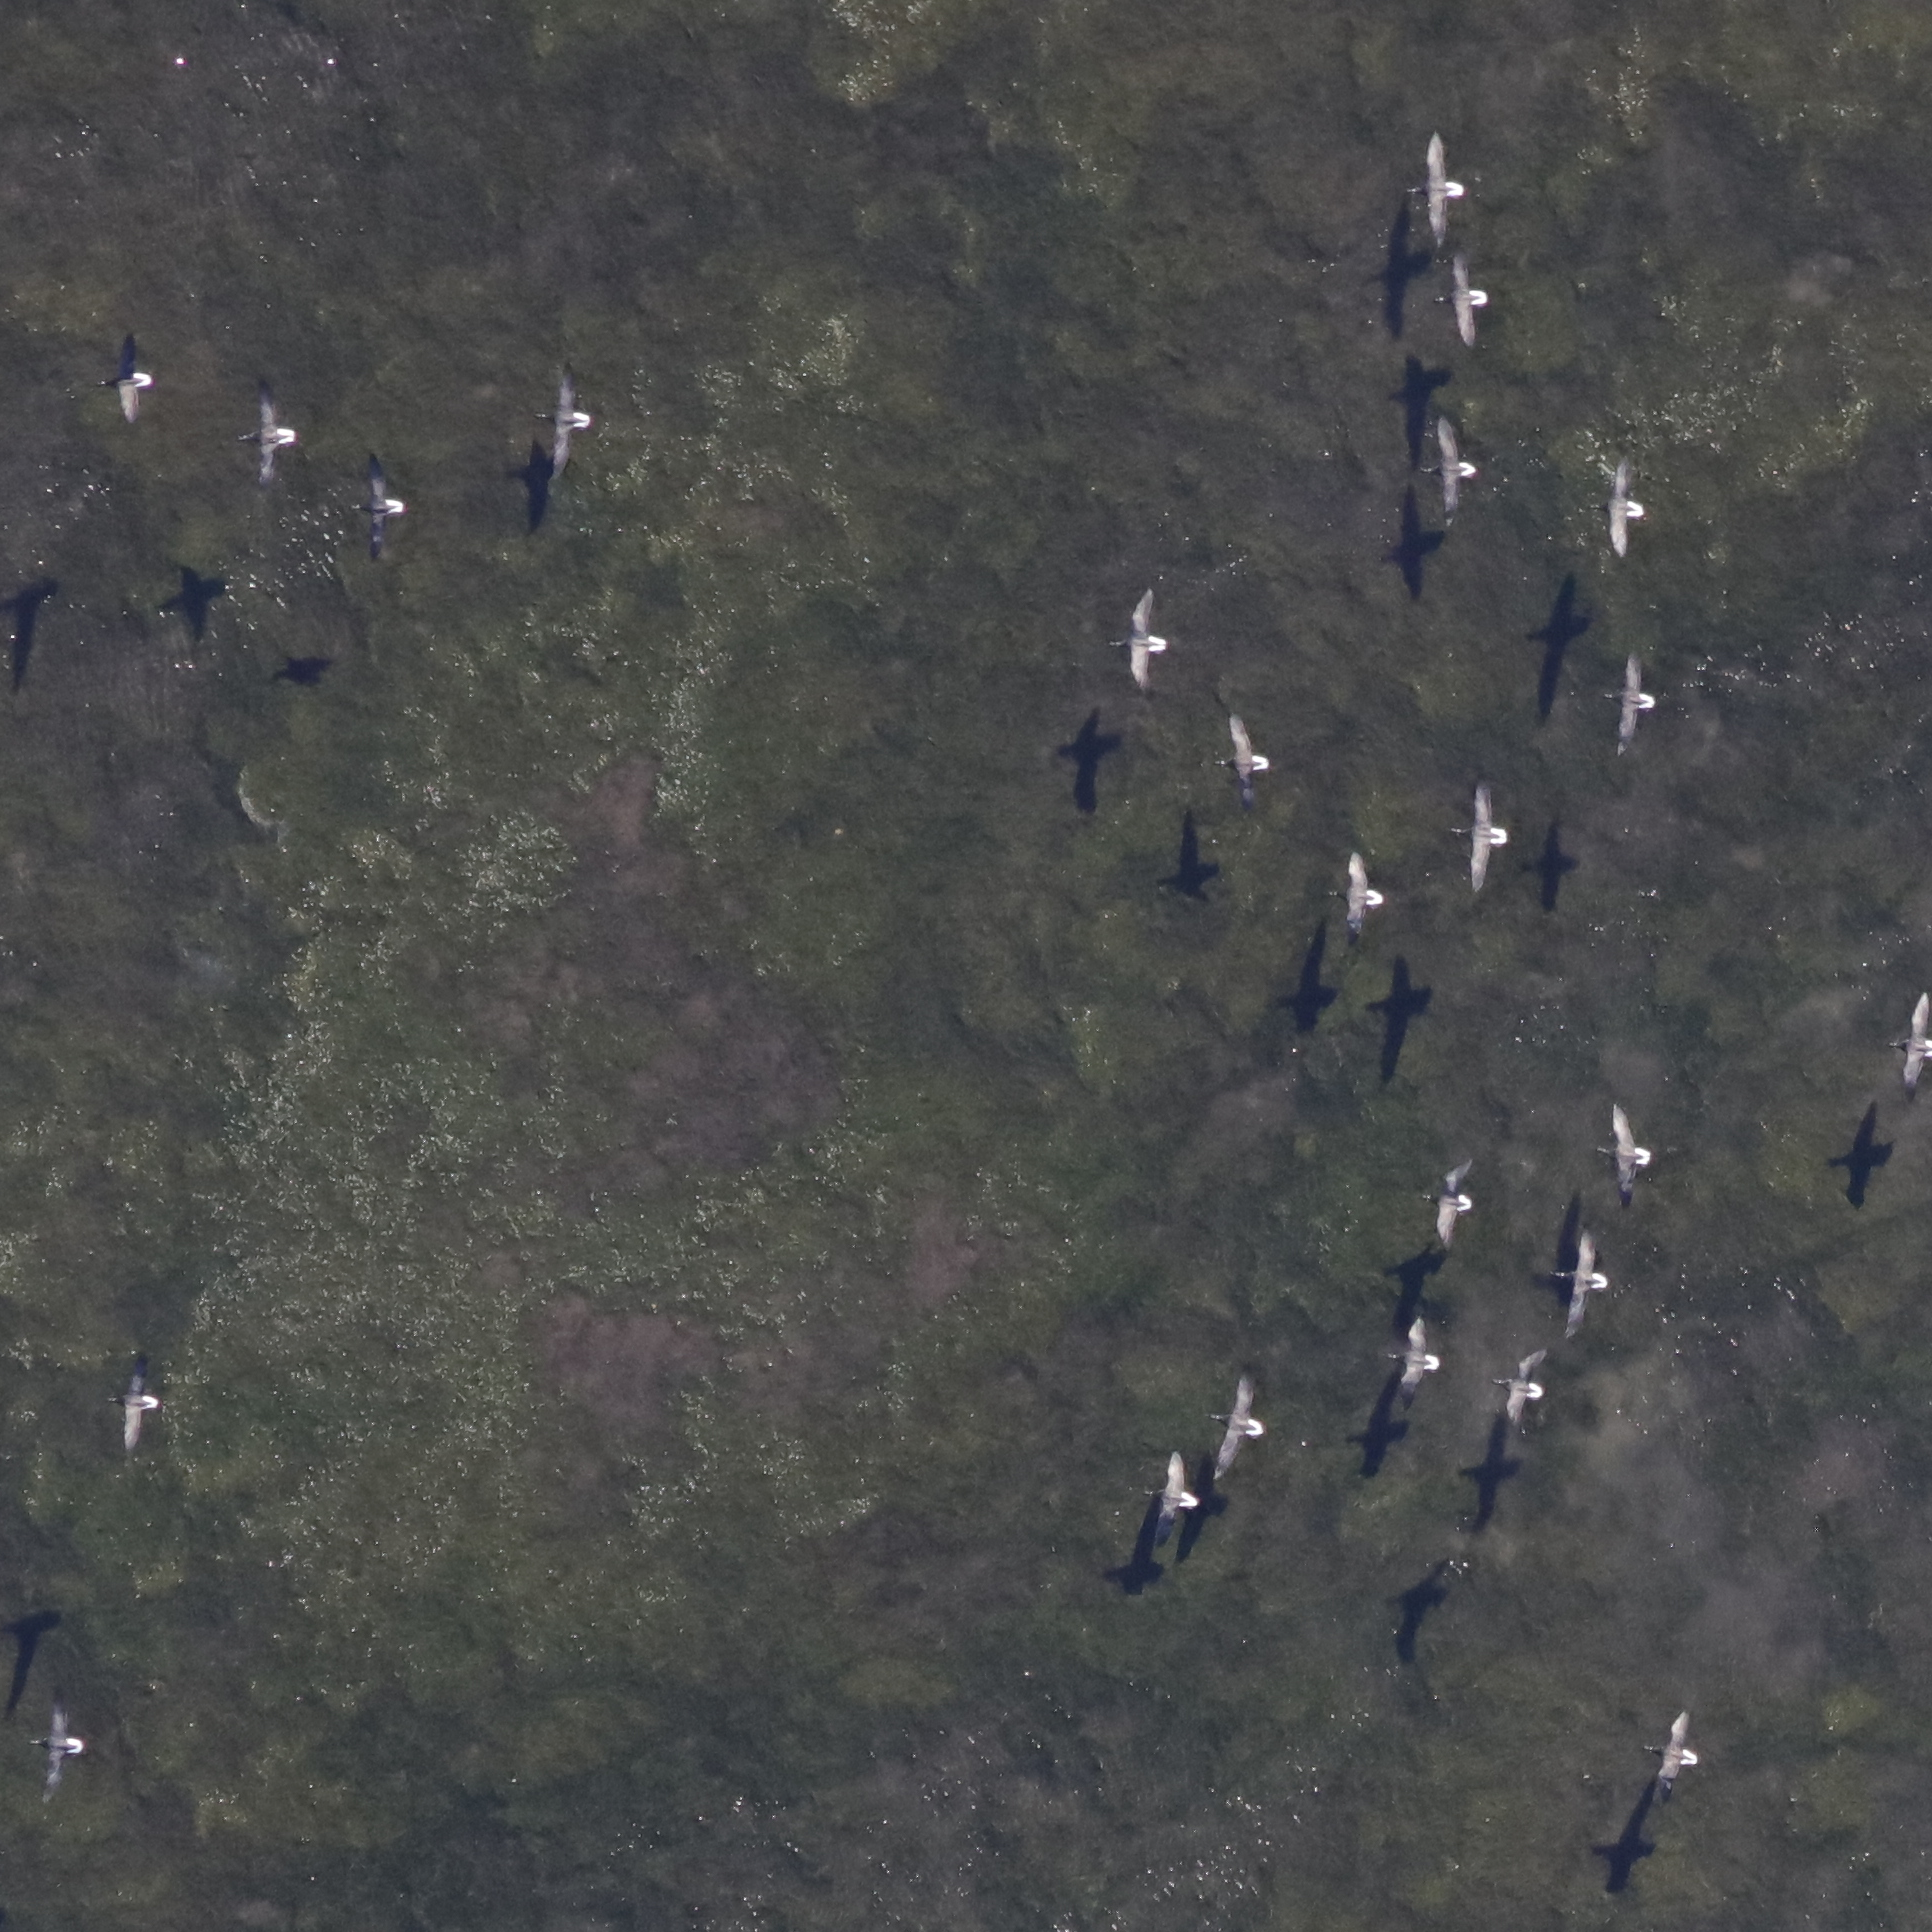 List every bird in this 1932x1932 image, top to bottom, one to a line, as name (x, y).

brant (1437, 193)
brant (1467, 299)
brant (131, 392)
brant (565, 417)
brant (273, 437)
brant (1453, 469)
brant (1621, 506)
brant (380, 511)
brant (1140, 645)
brant (1644, 709)
brant (1248, 775)
brant (1481, 832)
brant (1355, 905)
brant (1929, 1048)
brant (1630, 1145)
brant (1462, 1210)
brant (1594, 1270)
brant (1432, 1356)
brant (1531, 1383)
brant (121, 1417)
brant (1242, 1430)
brant (1168, 1509)
brant (72, 1755)
brant (1676, 1767)